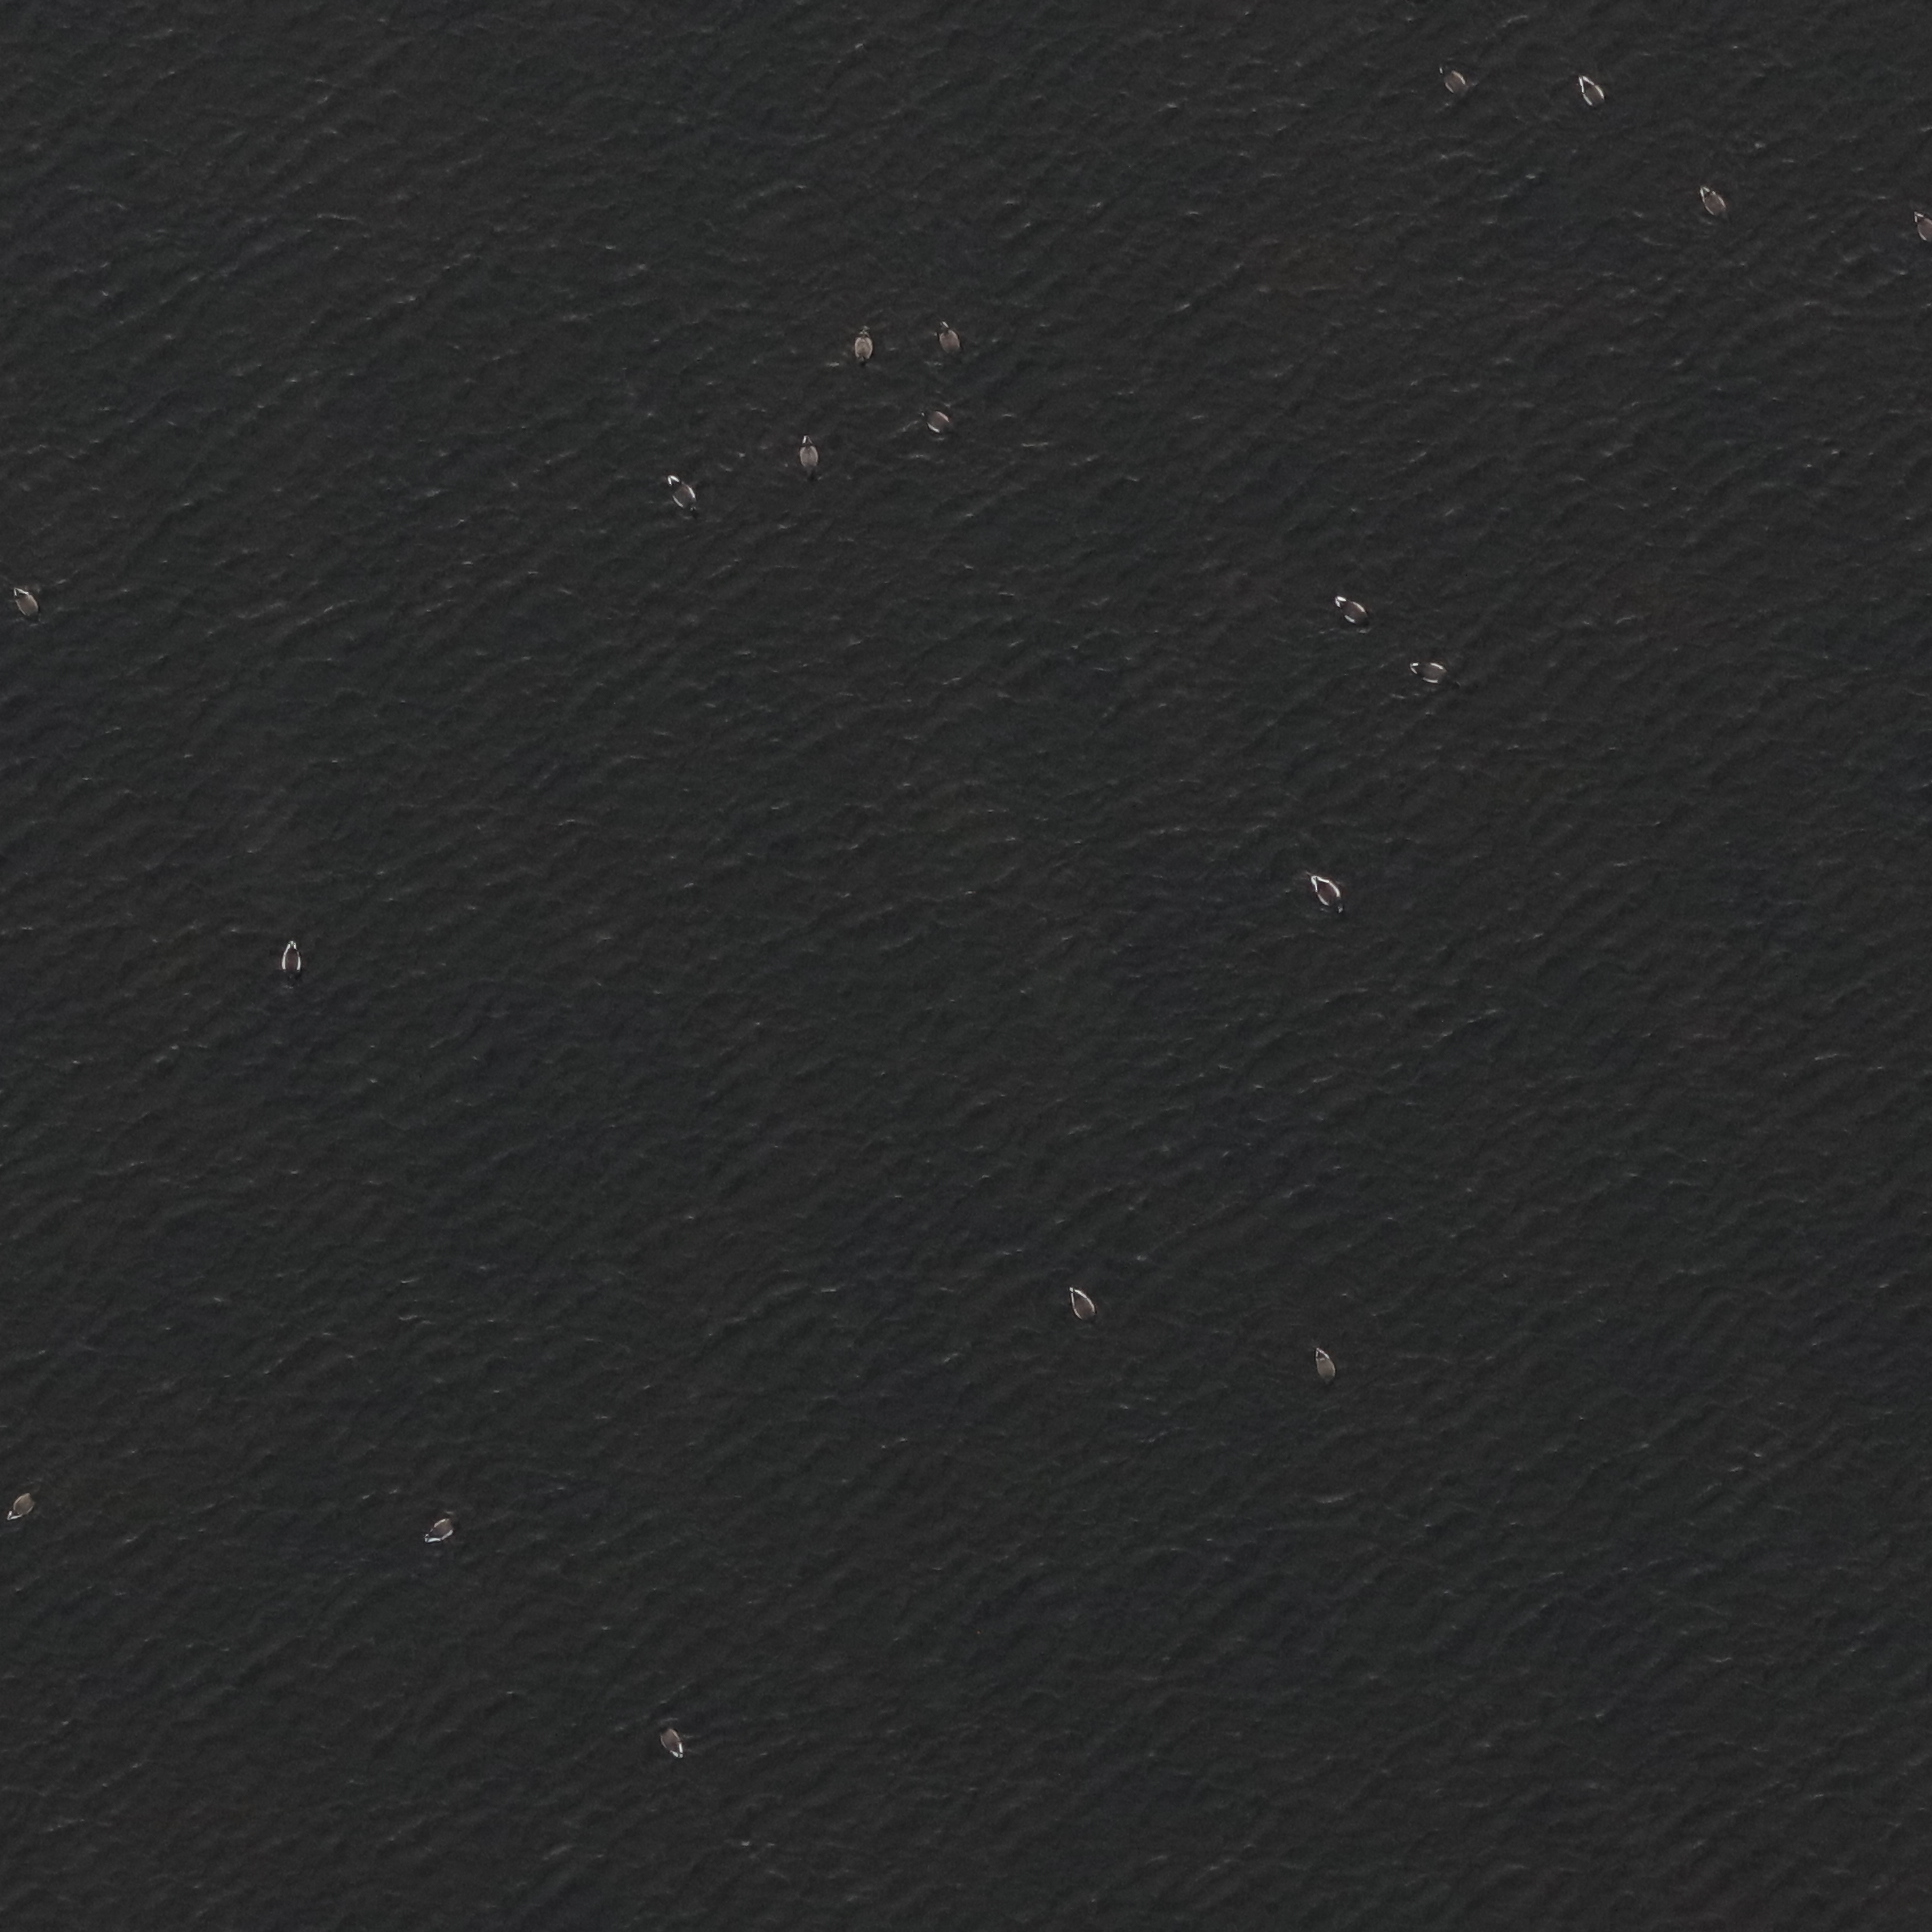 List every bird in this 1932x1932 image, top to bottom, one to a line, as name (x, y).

brant (1455, 82)
brant (1592, 94)
brant (1712, 204)
brant (1928, 228)
brant (948, 341)
brant (863, 348)
brant (937, 421)
brant (808, 458)
brant (683, 494)
brant (28, 604)
brant (1353, 612)
brant (1429, 671)
brant (1326, 894)
brant (290, 962)
brant (1082, 1308)
brant (1324, 1365)
brant (22, 1506)
brant (441, 1529)
brant (670, 1739)